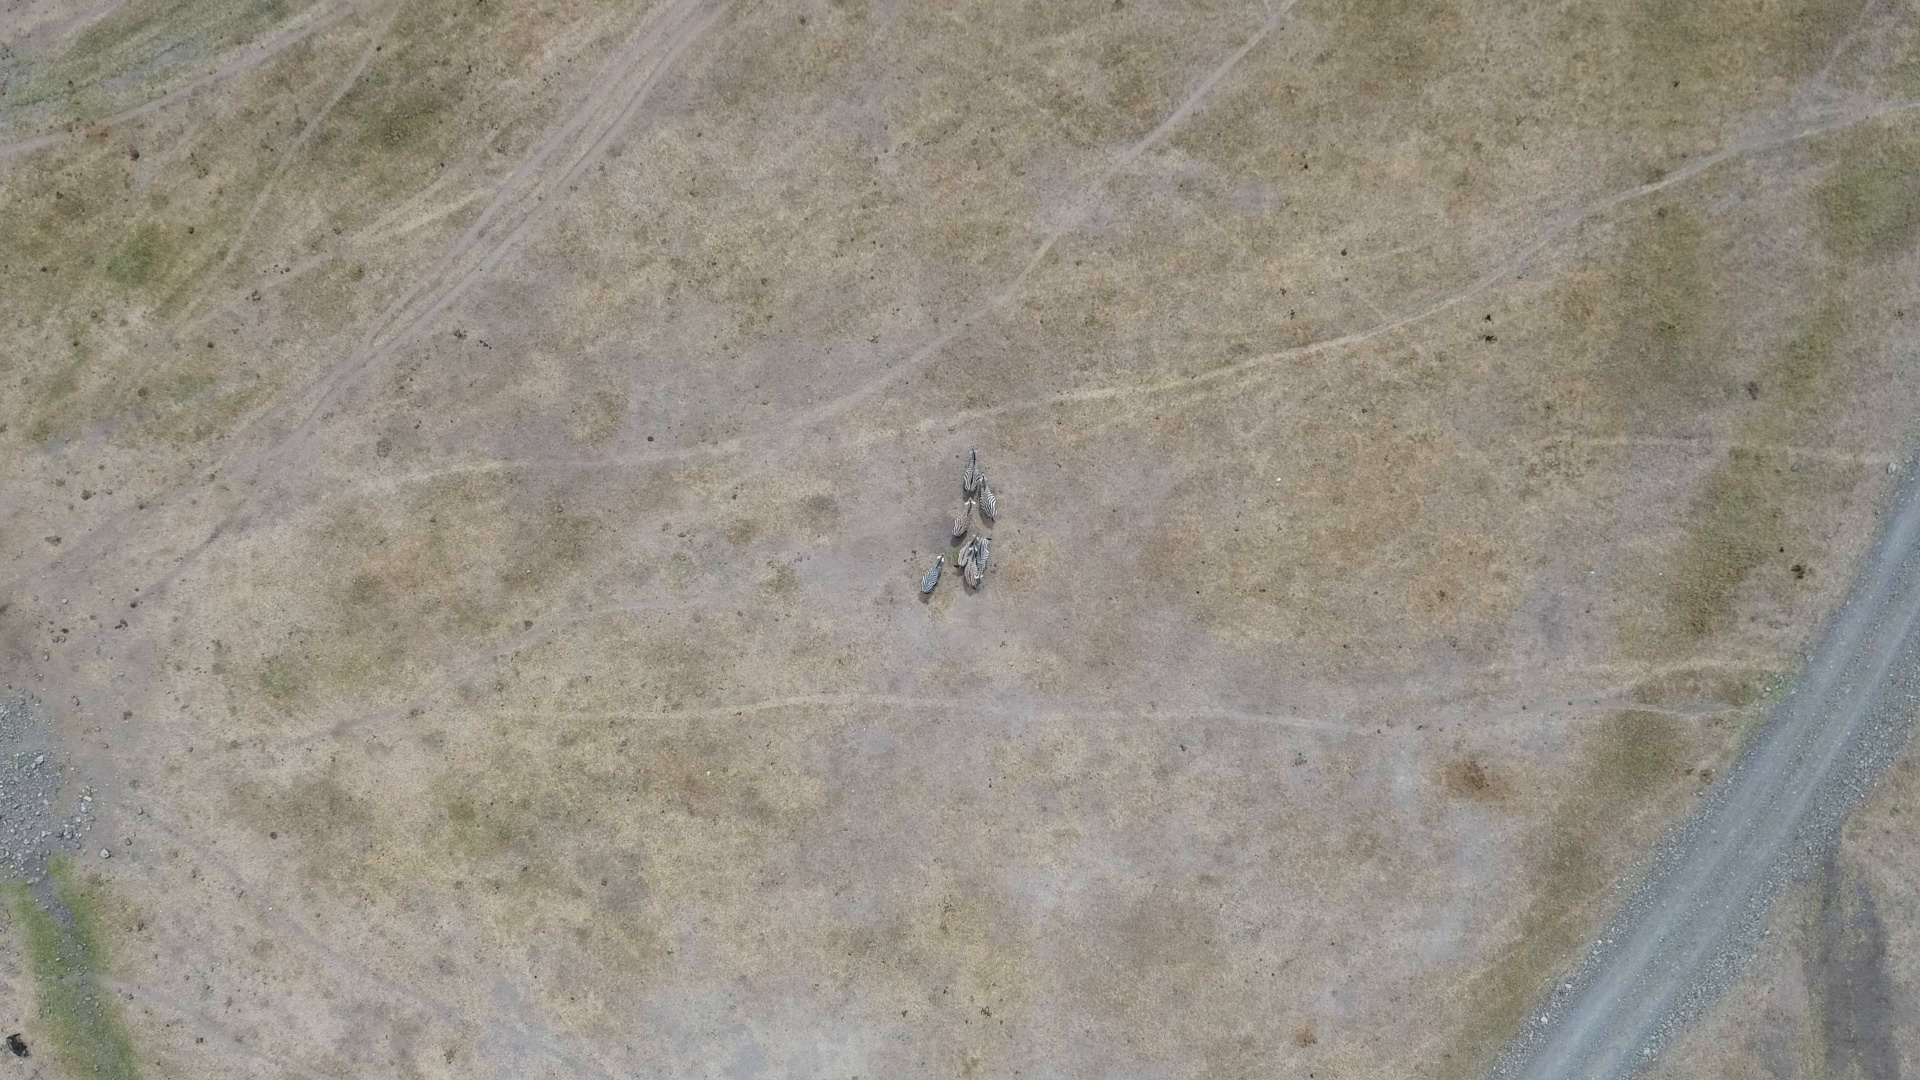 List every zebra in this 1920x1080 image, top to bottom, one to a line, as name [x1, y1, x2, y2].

zebra [963, 446, 978, 493]
zebra [980, 472, 997, 517]
zebra [951, 496, 976, 538]
zebra [958, 535, 980, 566]
zebra [974, 536, 990, 584]
zebra [967, 545, 982, 592]
zebra [922, 553, 945, 591]